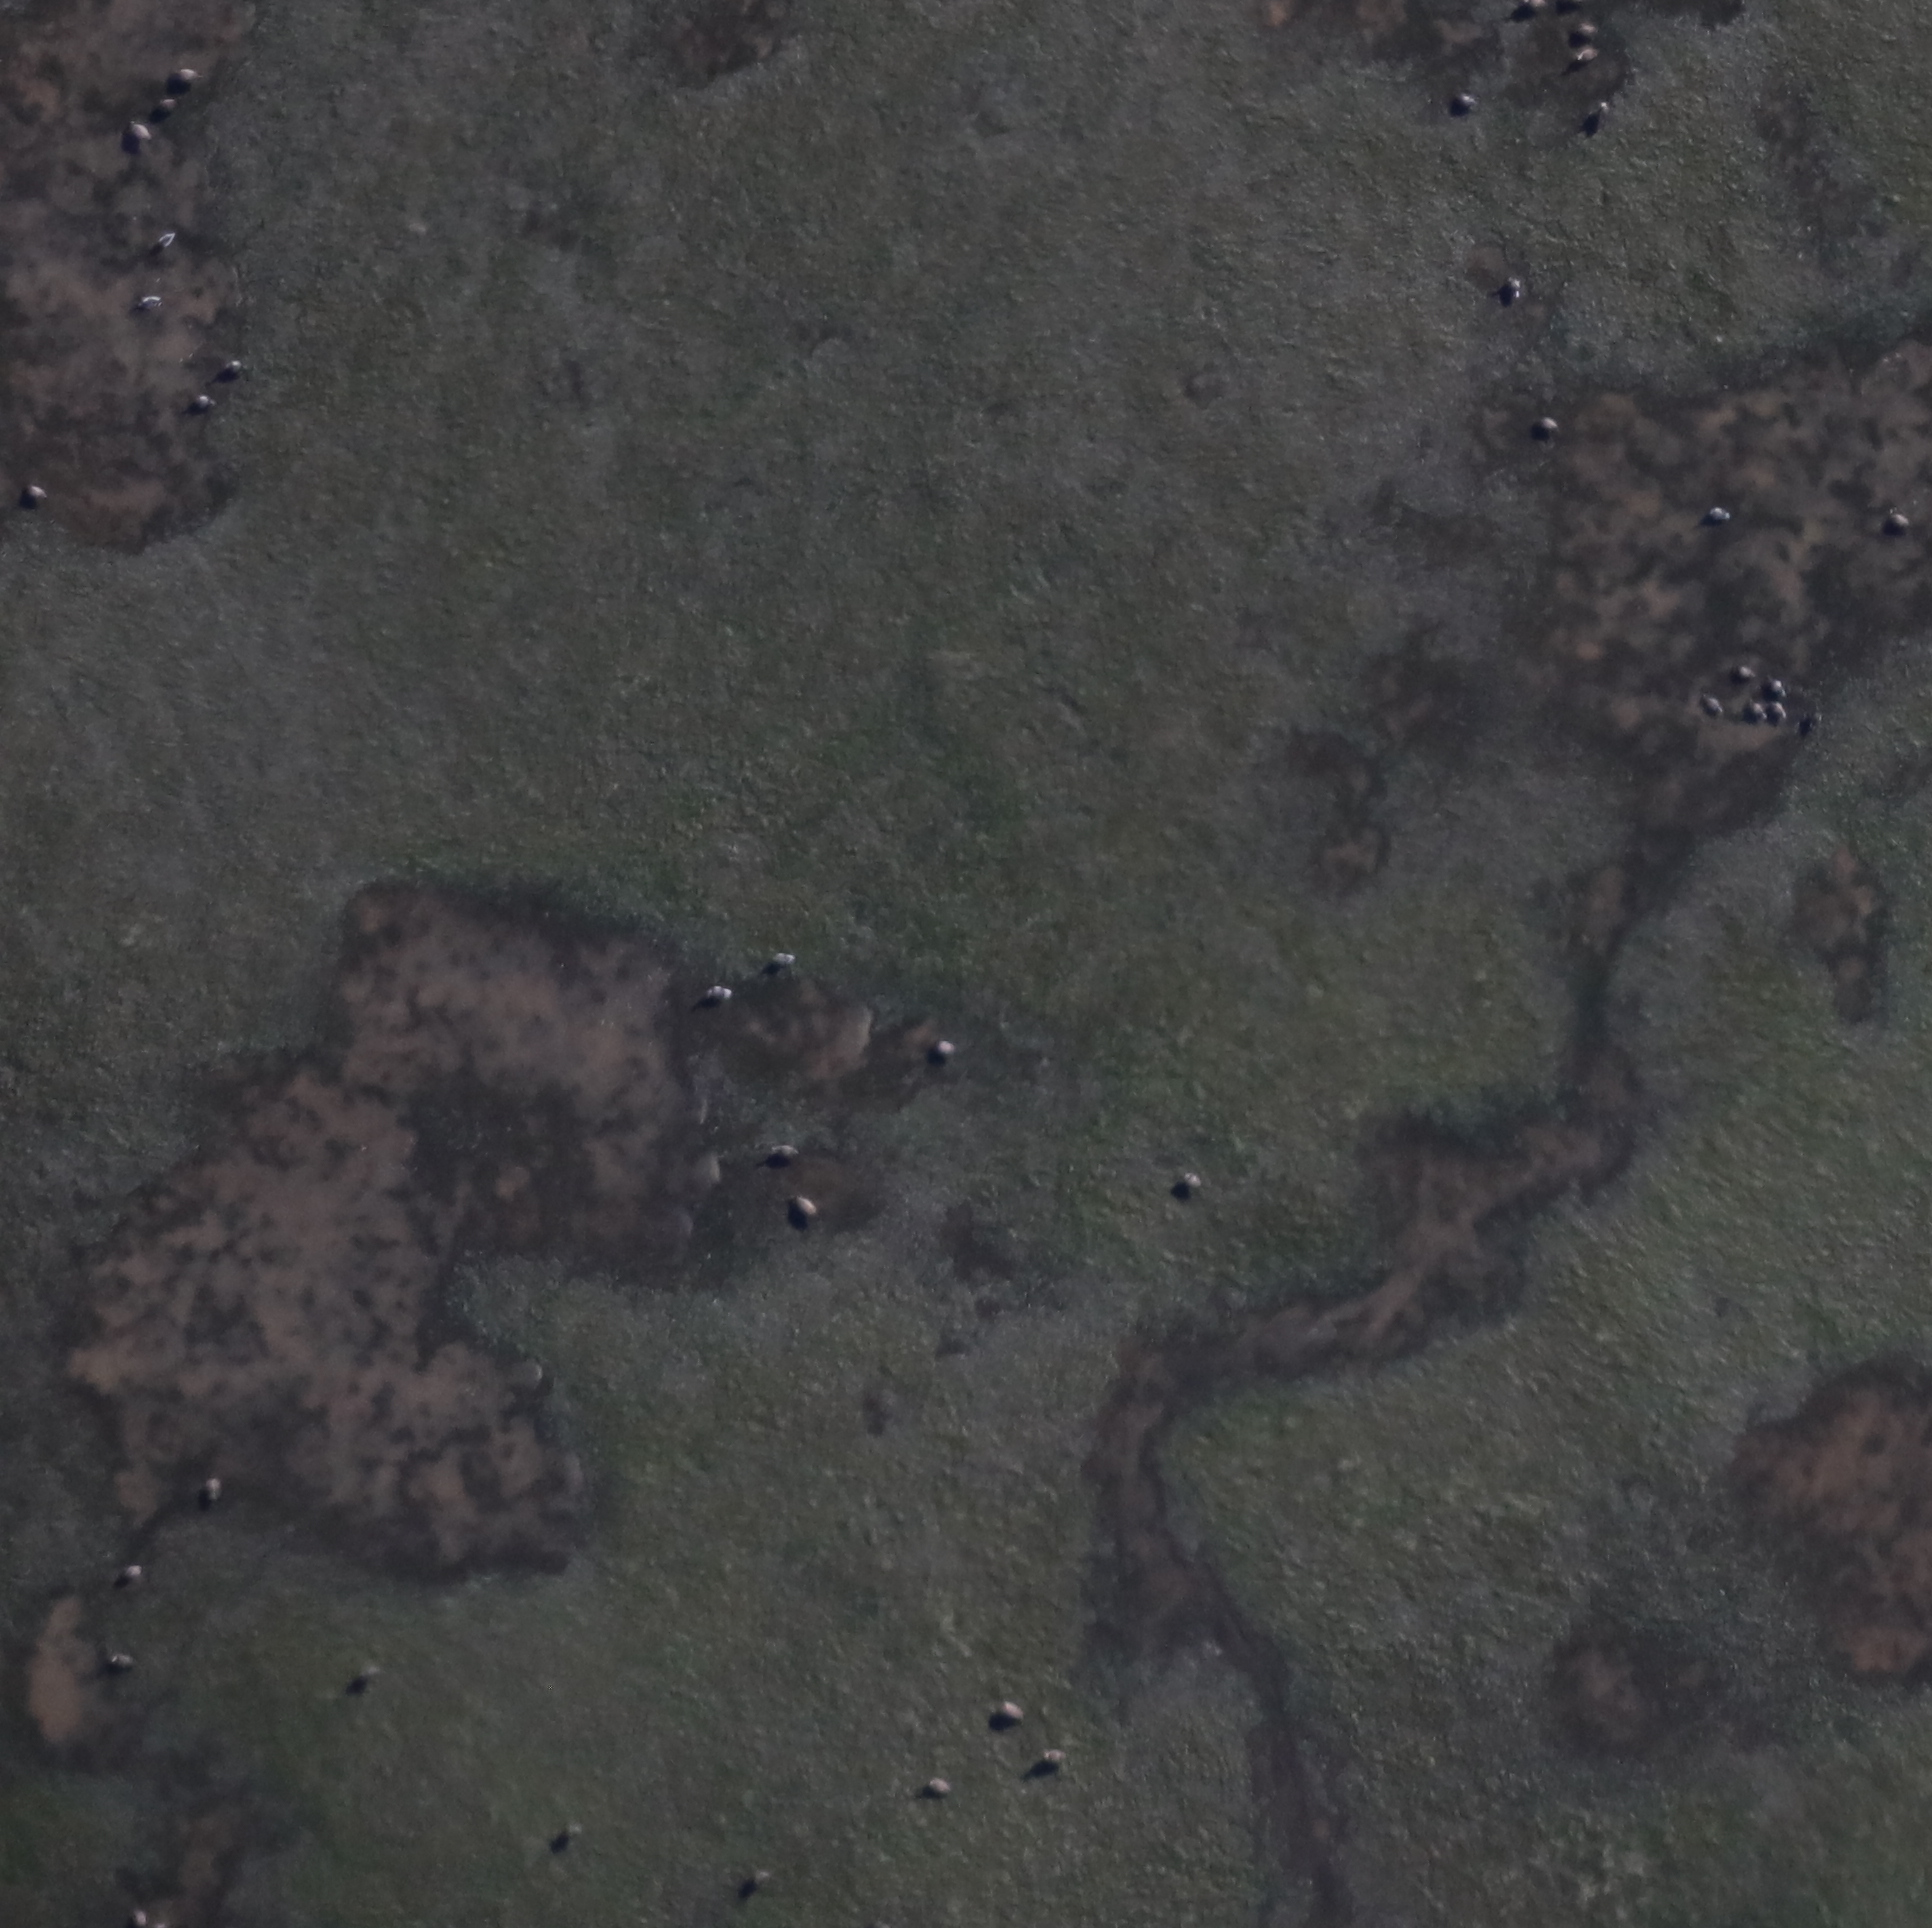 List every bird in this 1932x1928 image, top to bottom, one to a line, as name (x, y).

Canada goose (1589, 25)
Canada goose (1587, 53)
Canada goose (187, 75)
Canada goose (170, 103)
Canada goose (1467, 103)
Canada goose (1601, 112)
Canada goose (137, 129)
brant (167, 241)
brant (1514, 286)
brant (155, 296)
brant (234, 363)
brant (203, 402)
Canada goose (1549, 425)
Canada goose (35, 492)
Canada goose (1719, 516)
Canada goose (1904, 522)
brant (1742, 667)
brant (1777, 681)
brant (1713, 707)
brant (1780, 711)
brant (1760, 713)
brant (1819, 721)
brant (780, 956)
brant (721, 992)
Canada goose (947, 1055)
Canada goose (786, 1152)
Canada goose (1193, 1178)
Canada goose (813, 1209)
Canada goose (216, 1487)
Canada goose (139, 1579)
Canada goose (123, 1663)
Canada goose (373, 1672)
Canada goose (1015, 1708)
Canada goose (1060, 1749)
Canada goose (940, 1792)
Canada goose (573, 1829)
Canada goose (767, 1872)
Canada goose (142, 1914)